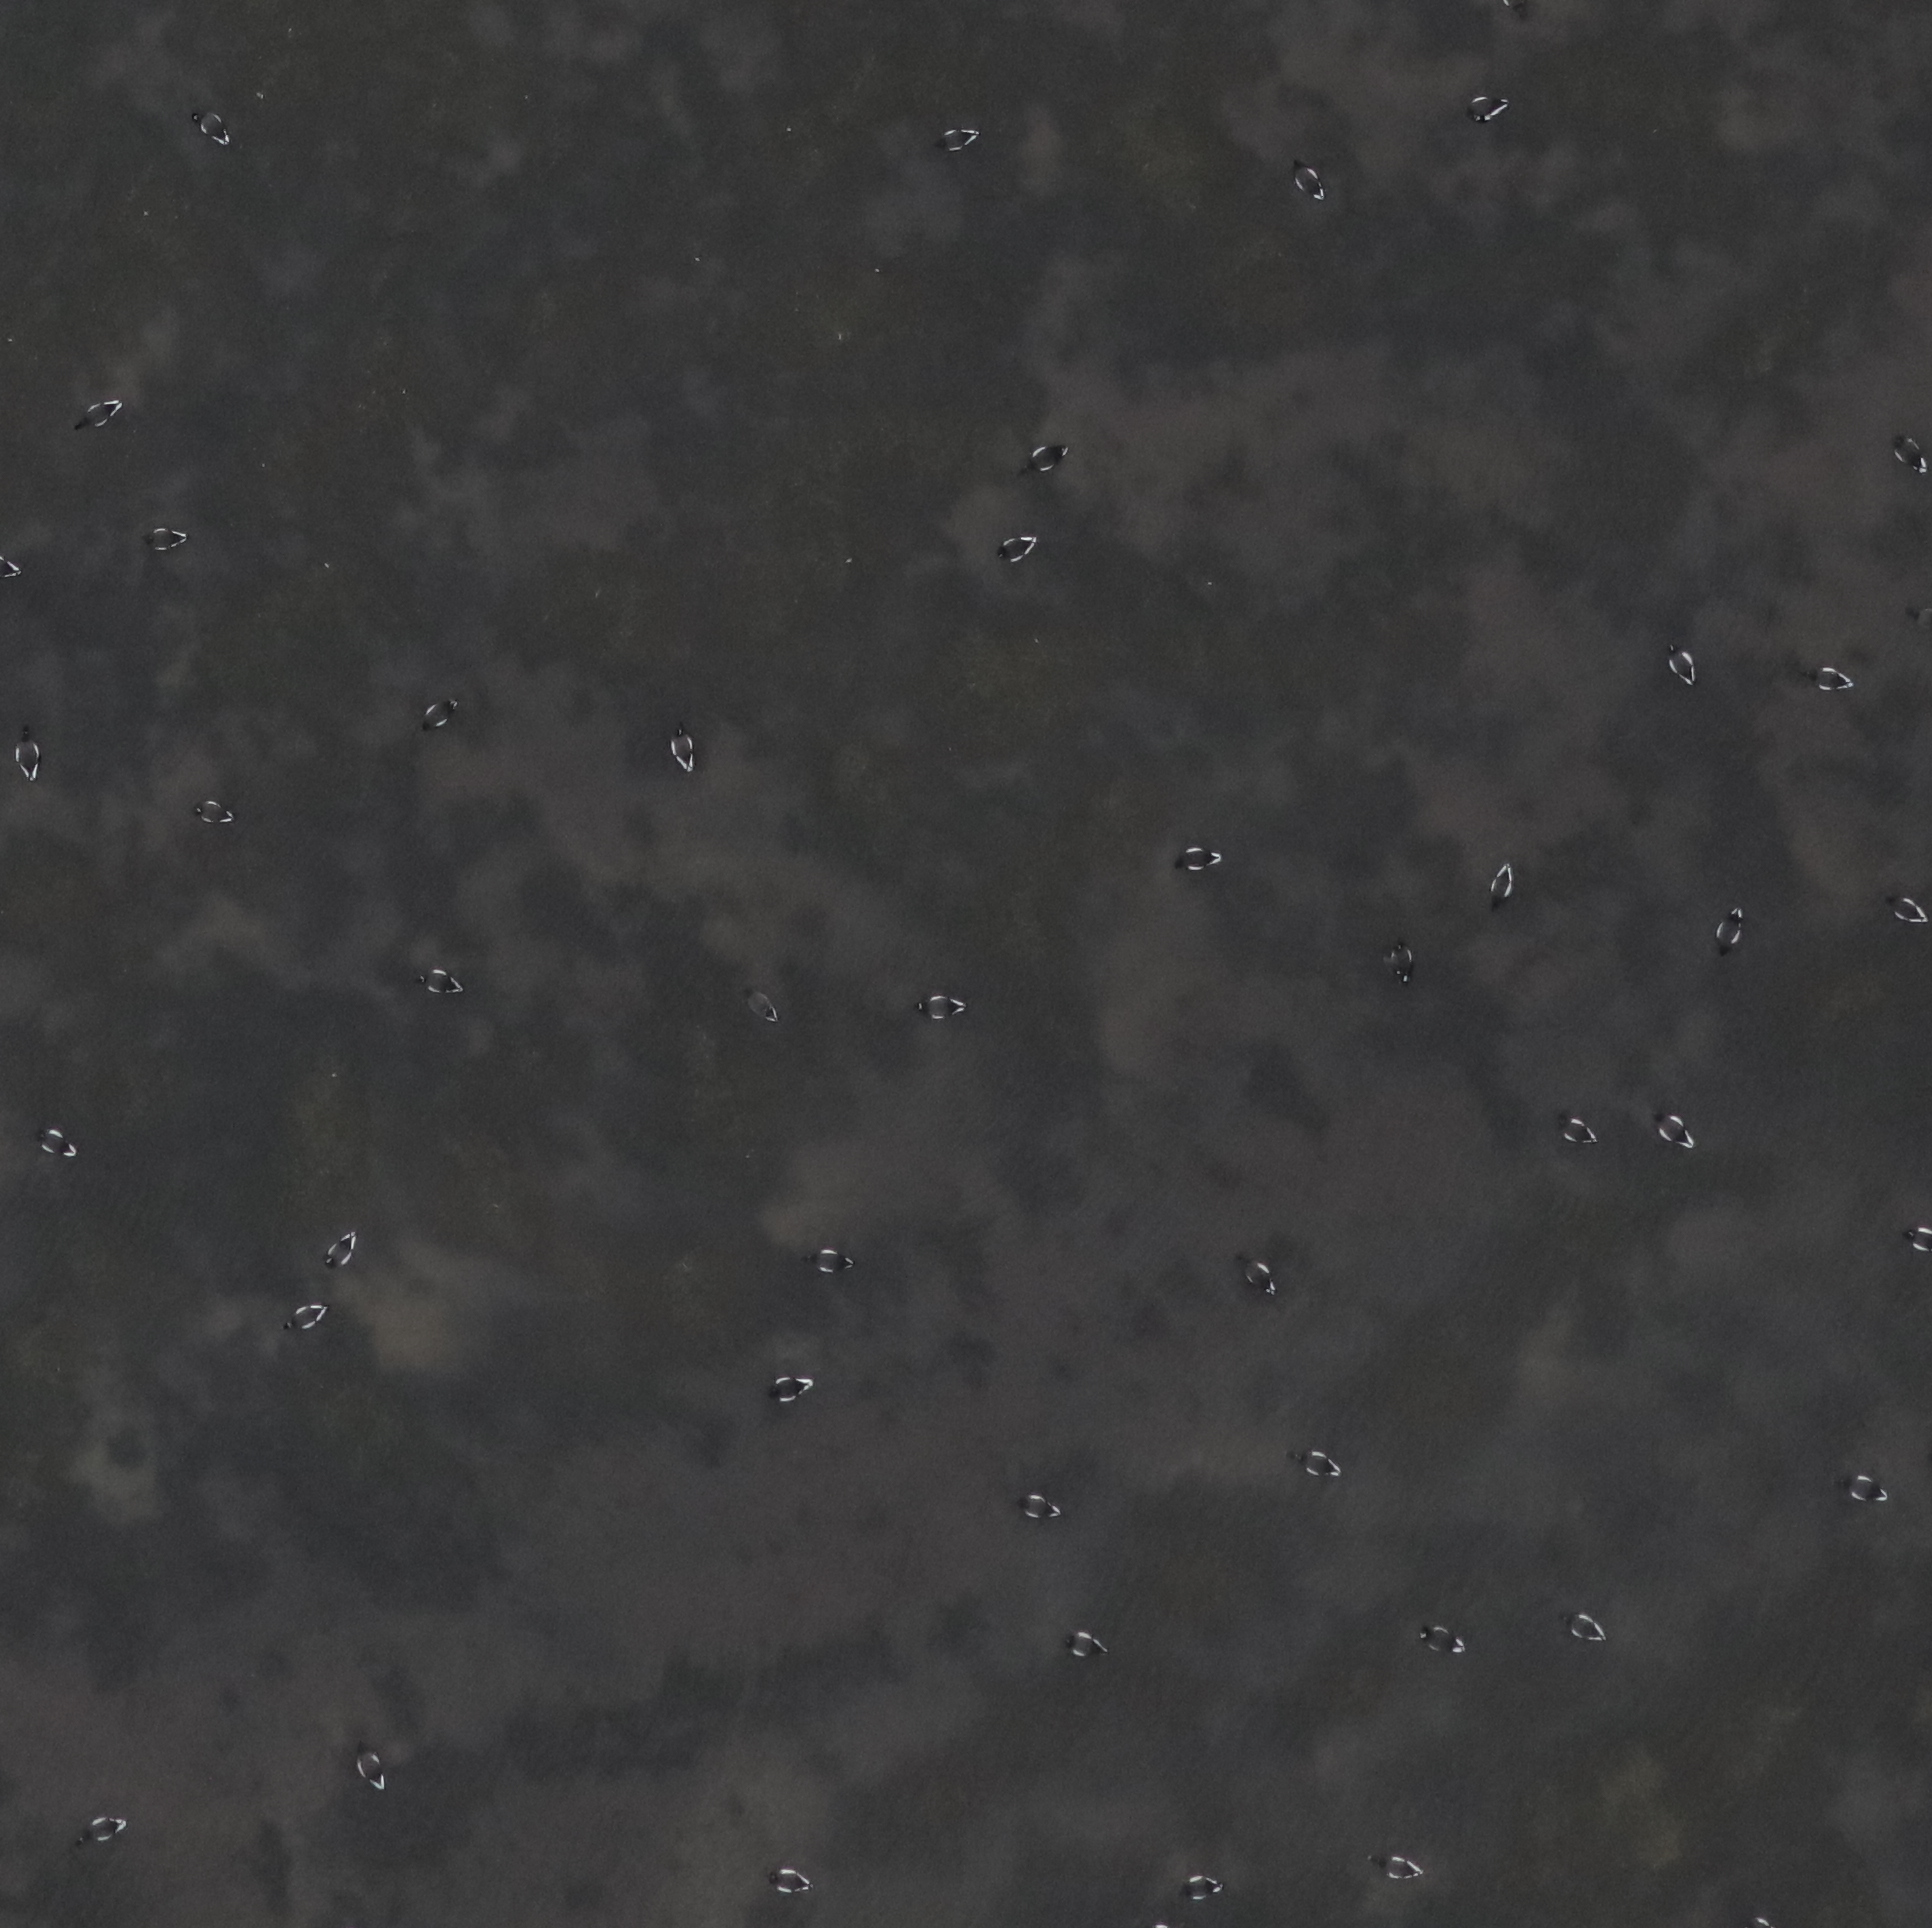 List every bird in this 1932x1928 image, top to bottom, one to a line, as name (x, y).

brant (1489, 108)
brant (214, 126)
brant (955, 138)
brant (1306, 182)
brant (98, 416)
brant (1910, 454)
brant (1045, 458)
brant (162, 538)
brant (1015, 548)
brant (1681, 664)
brant (1827, 679)
brant (440, 714)
brant (682, 746)
brant (27, 756)
brant (213, 810)
brant (1198, 861)
brant (1501, 885)
brant (1906, 910)
brant (1728, 933)
brant (1402, 960)
brant (440, 982)
brant (762, 1003)
brant (940, 1009)
brant (1673, 1131)
brant (1578, 1132)
brant (57, 1143)
brant (1925, 1241)
brant (340, 1253)
brant (830, 1263)
brant (1259, 1277)
brant (306, 1318)
brant (789, 1389)
brant (1318, 1466)
brant (1863, 1492)
brant (1038, 1507)
brant (1584, 1629)
brant (1441, 1640)
brant (1084, 1646)
brant (370, 1769)
brant (101, 1830)
brant (1395, 1867)
brant (789, 1882)
brant (1201, 1889)